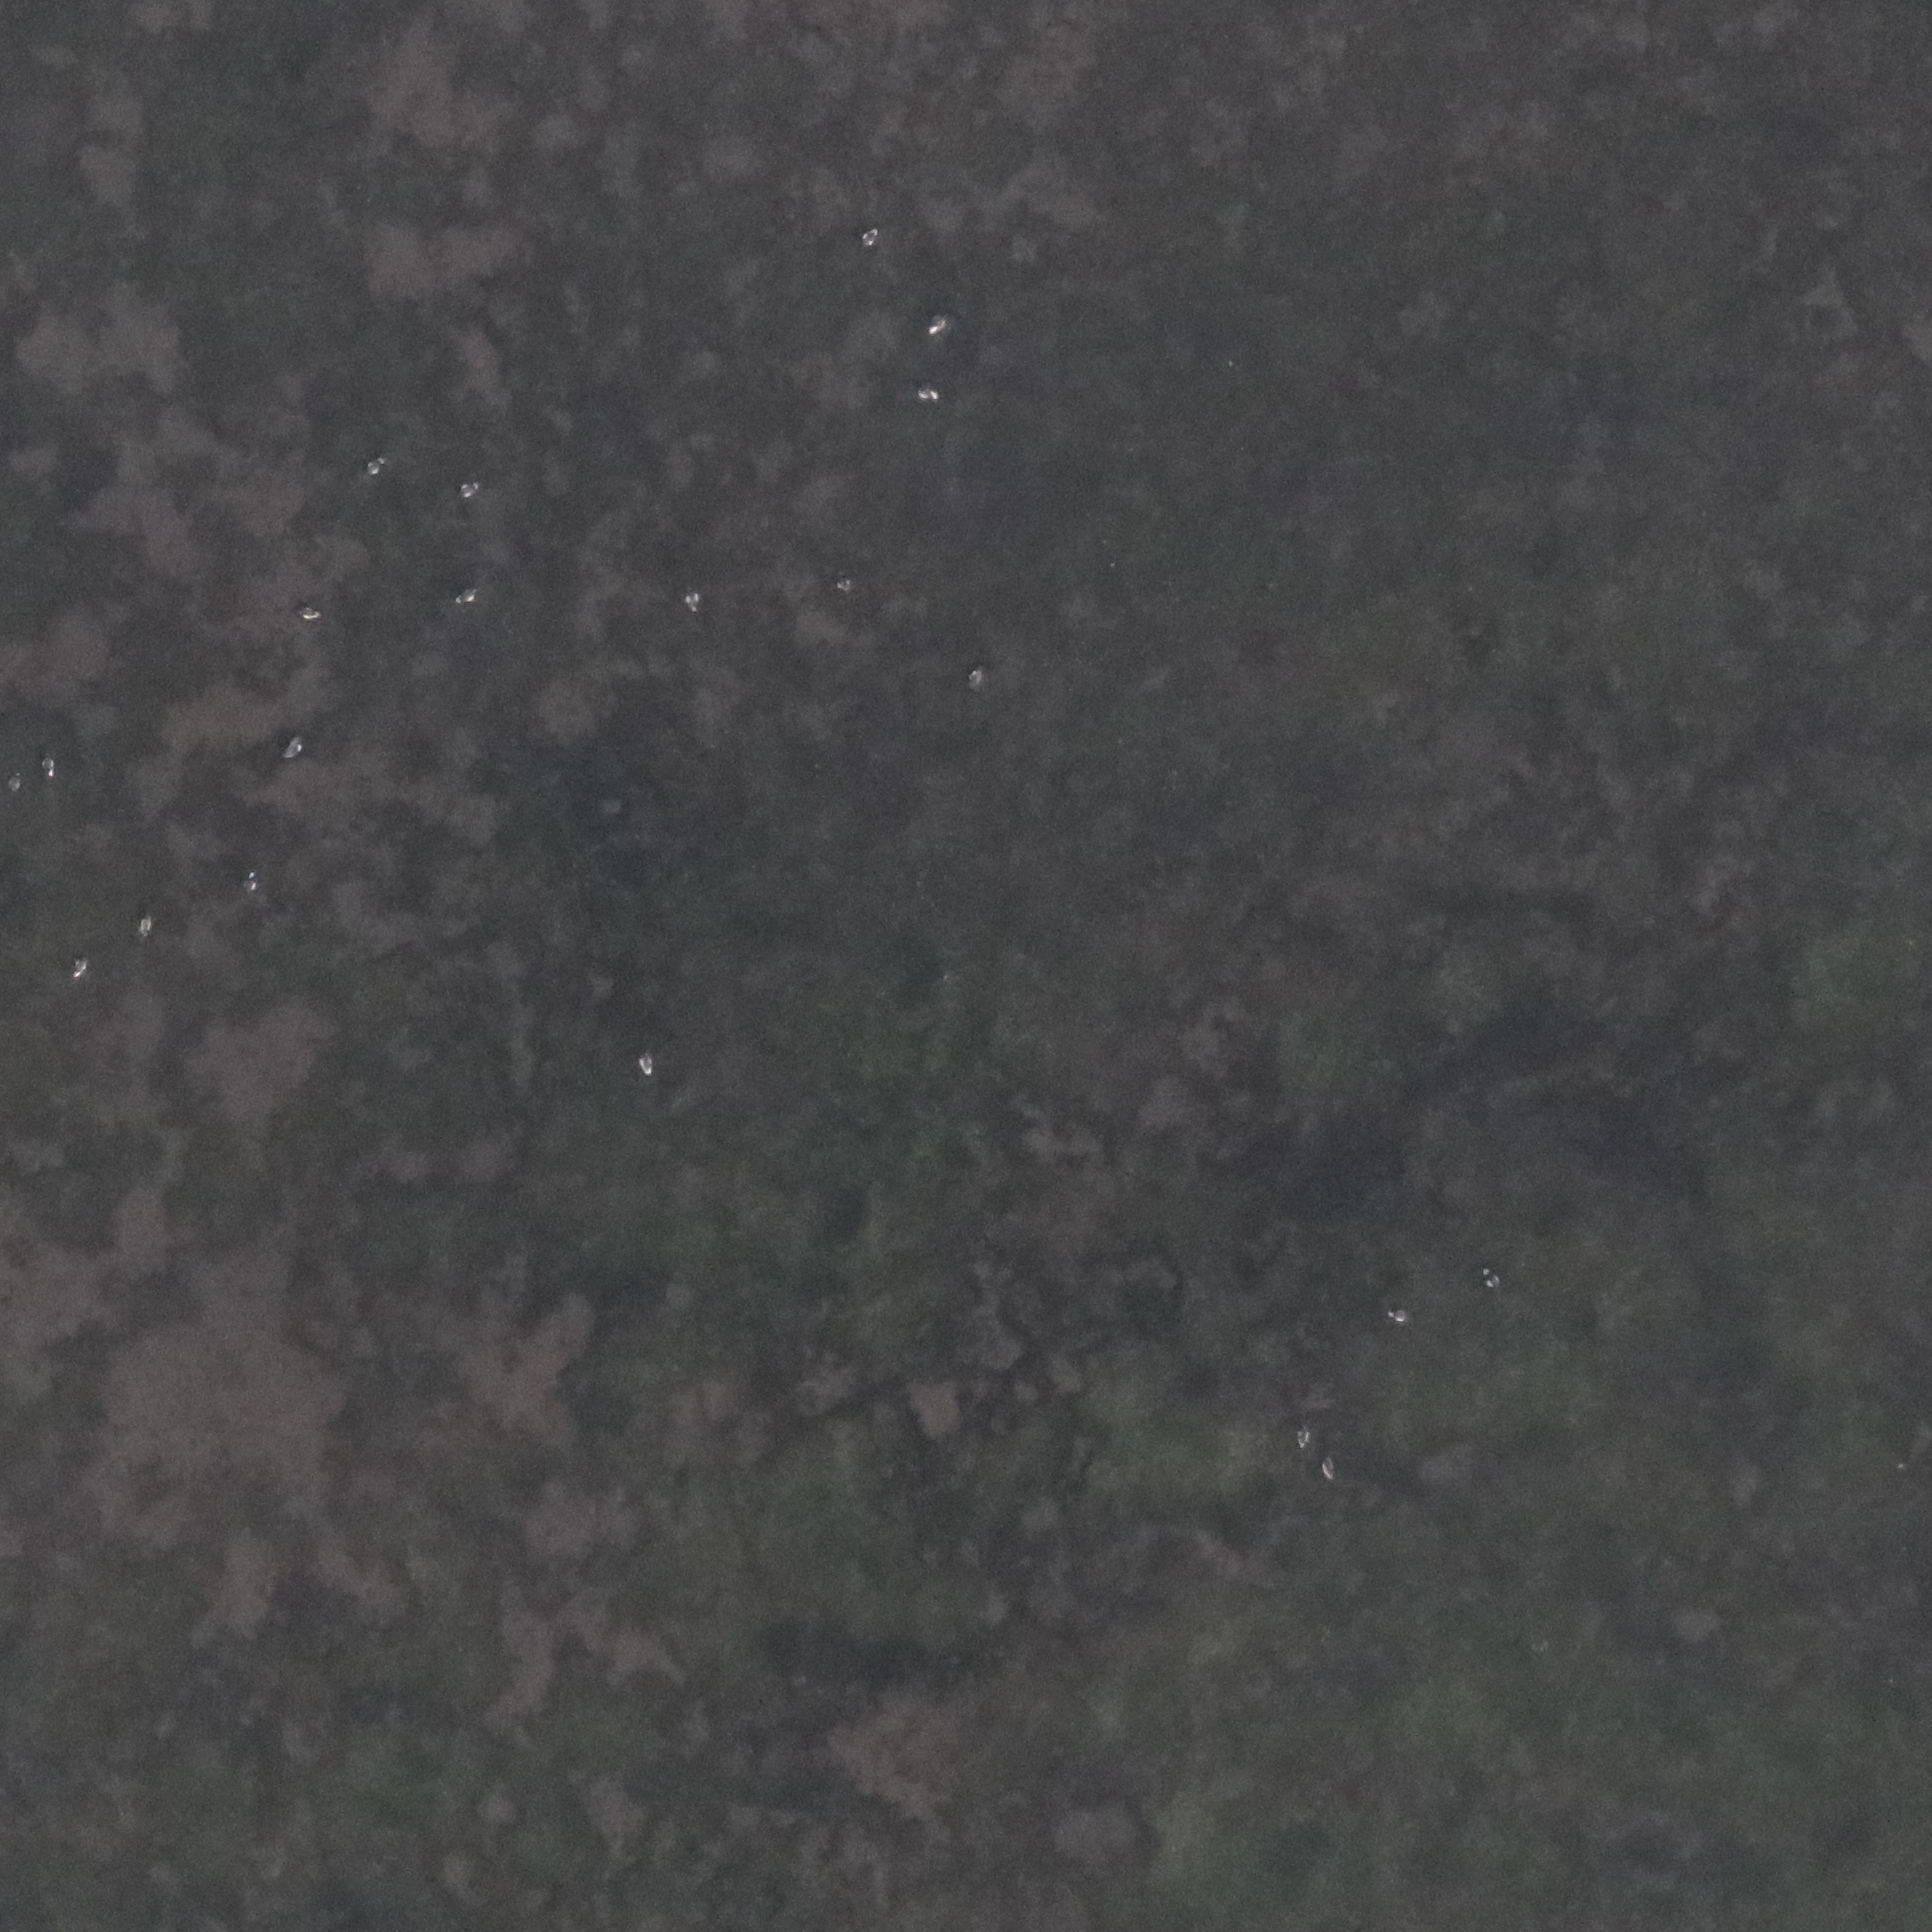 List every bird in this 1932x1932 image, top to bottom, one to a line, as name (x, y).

brant (868, 238)
brant (936, 322)
brant (928, 395)
brant (373, 467)
brant (467, 490)
brant (843, 583)
brant (467, 596)
brant (694, 599)
brant (309, 613)
brant (976, 674)
brant (297, 749)
brant (49, 766)
brant (15, 784)
brant (249, 883)
brant (147, 922)
brant (80, 966)
brant (646, 1062)
brant (1491, 1278)
brant (1399, 1316)
brant (1305, 1440)
brant (1329, 1466)